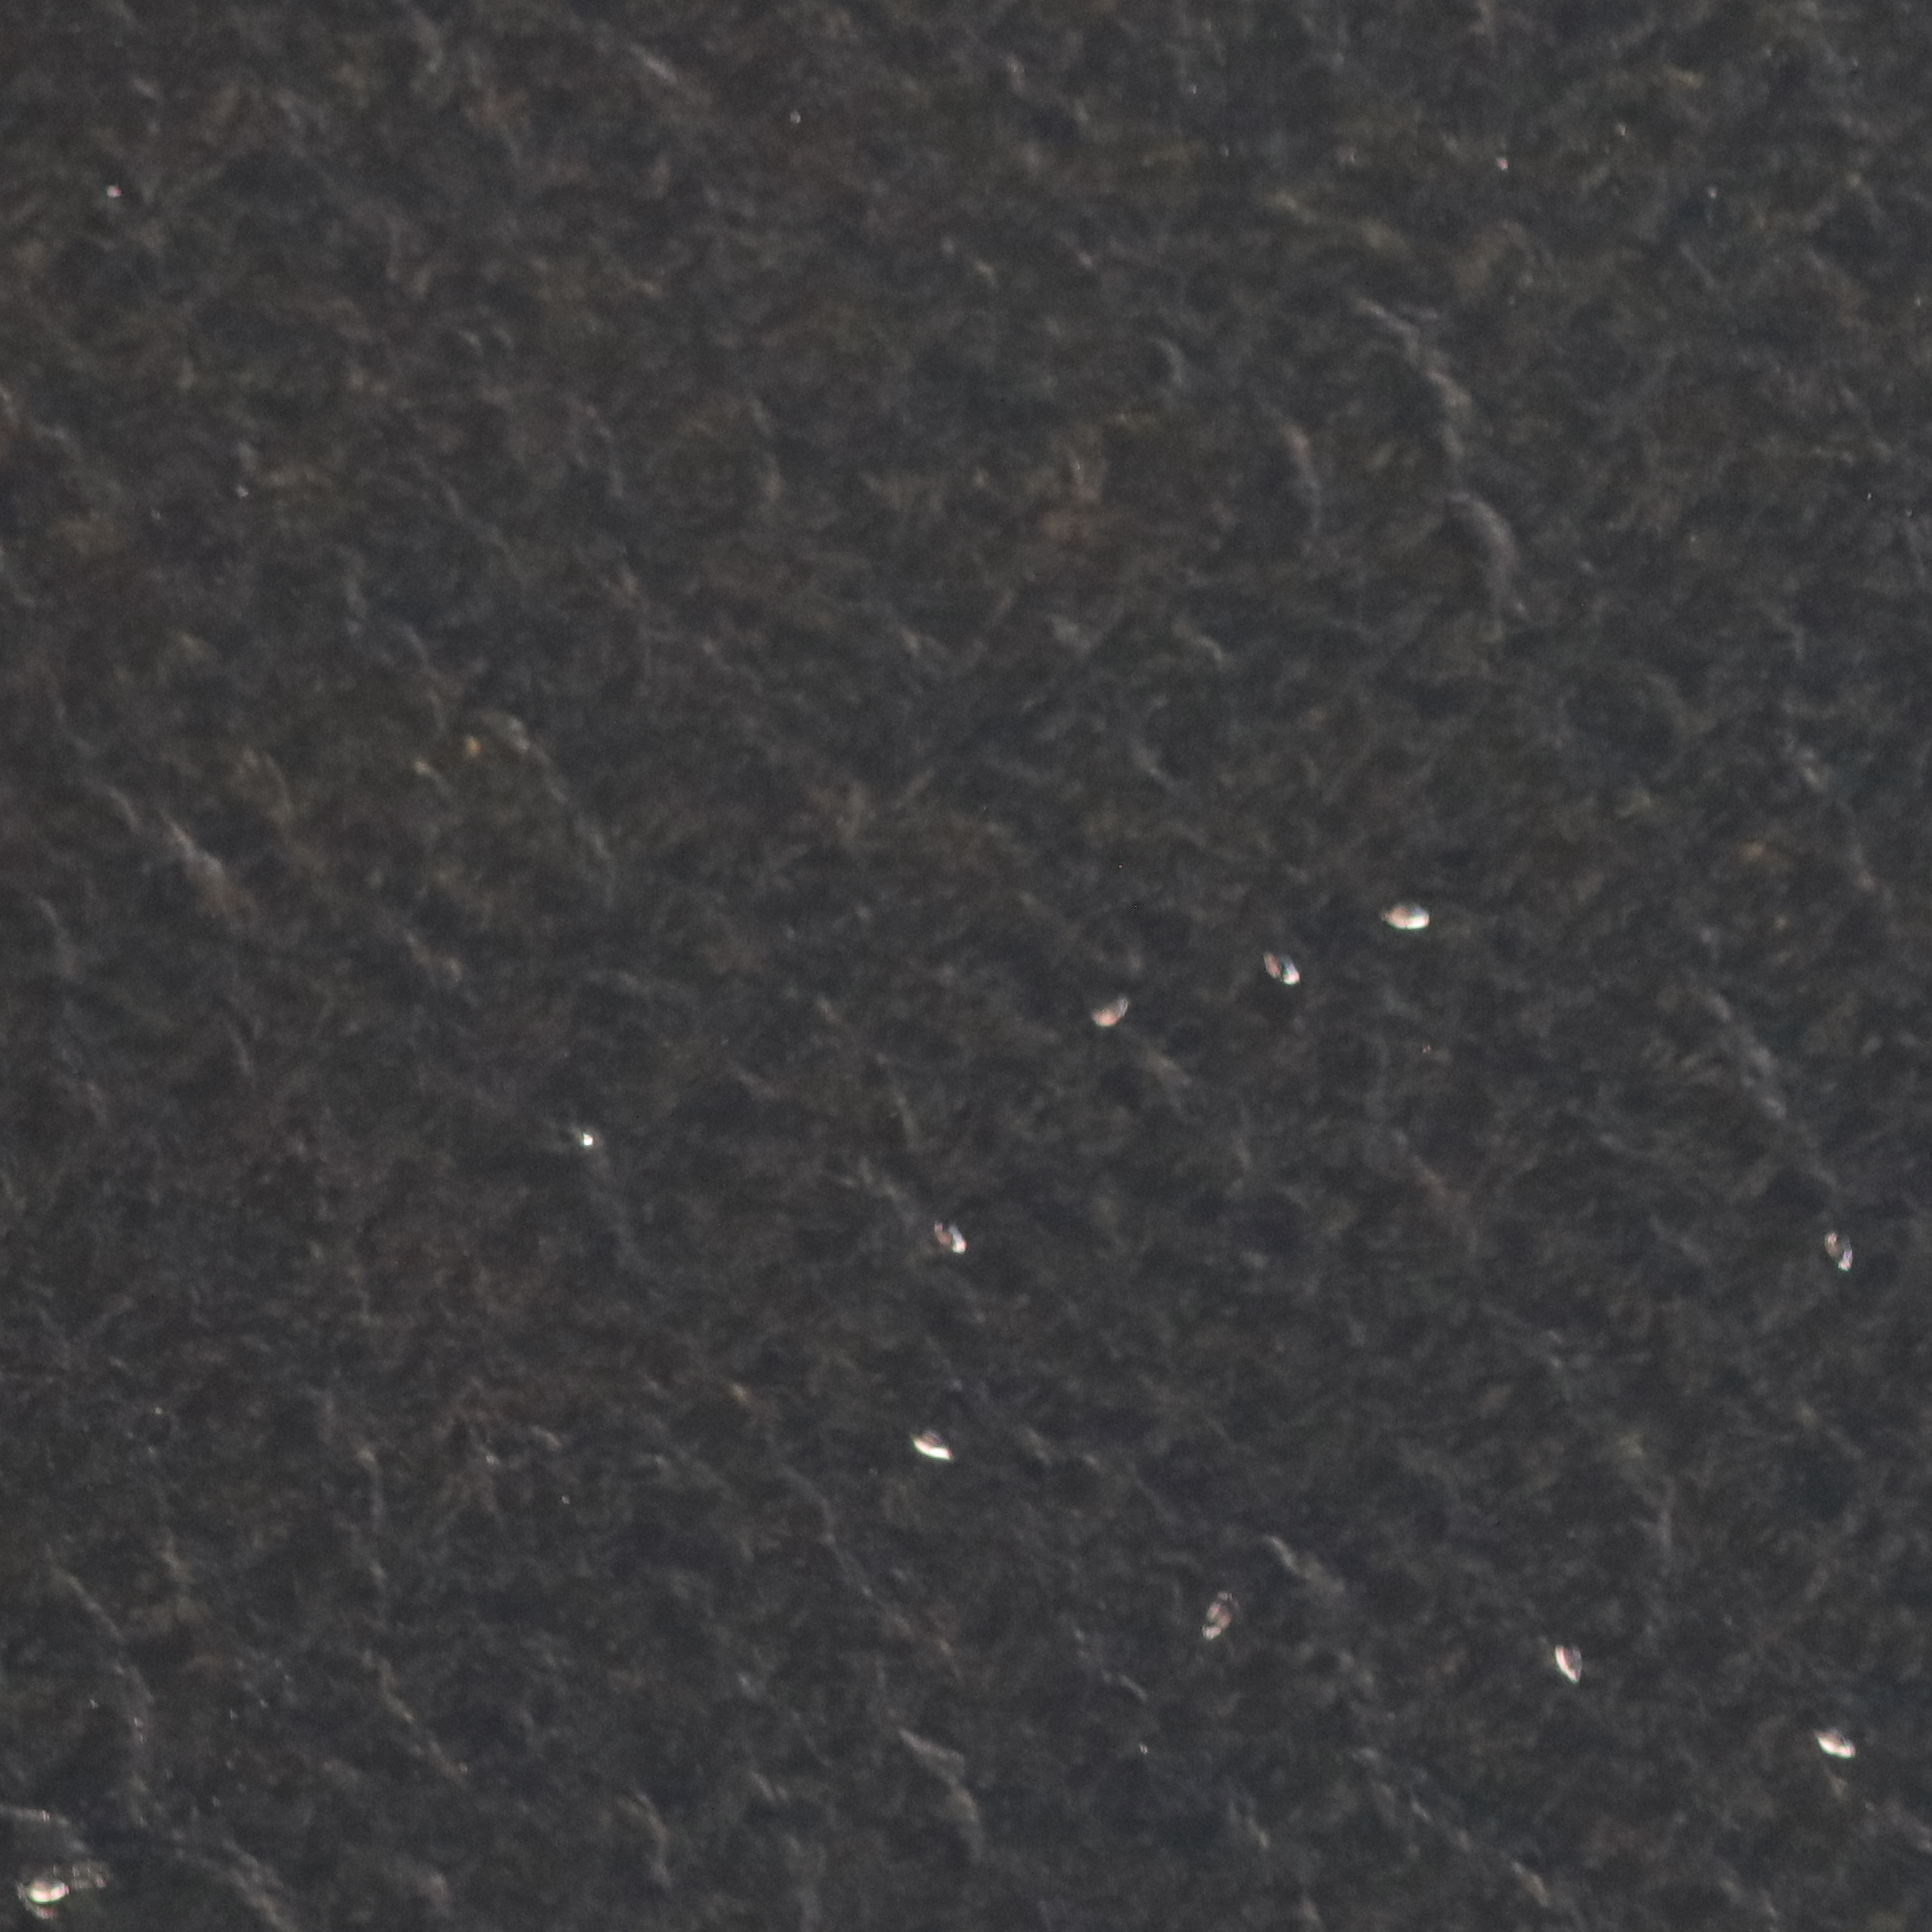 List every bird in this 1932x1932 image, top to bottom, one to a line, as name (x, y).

brant (1410, 917)
brant (1286, 971)
brant (1114, 1012)
brant (953, 1234)
brant (1841, 1249)
brant (932, 1444)
brant (1218, 1617)
brant (1569, 1661)
brant (1835, 1742)
brant (41, 1889)